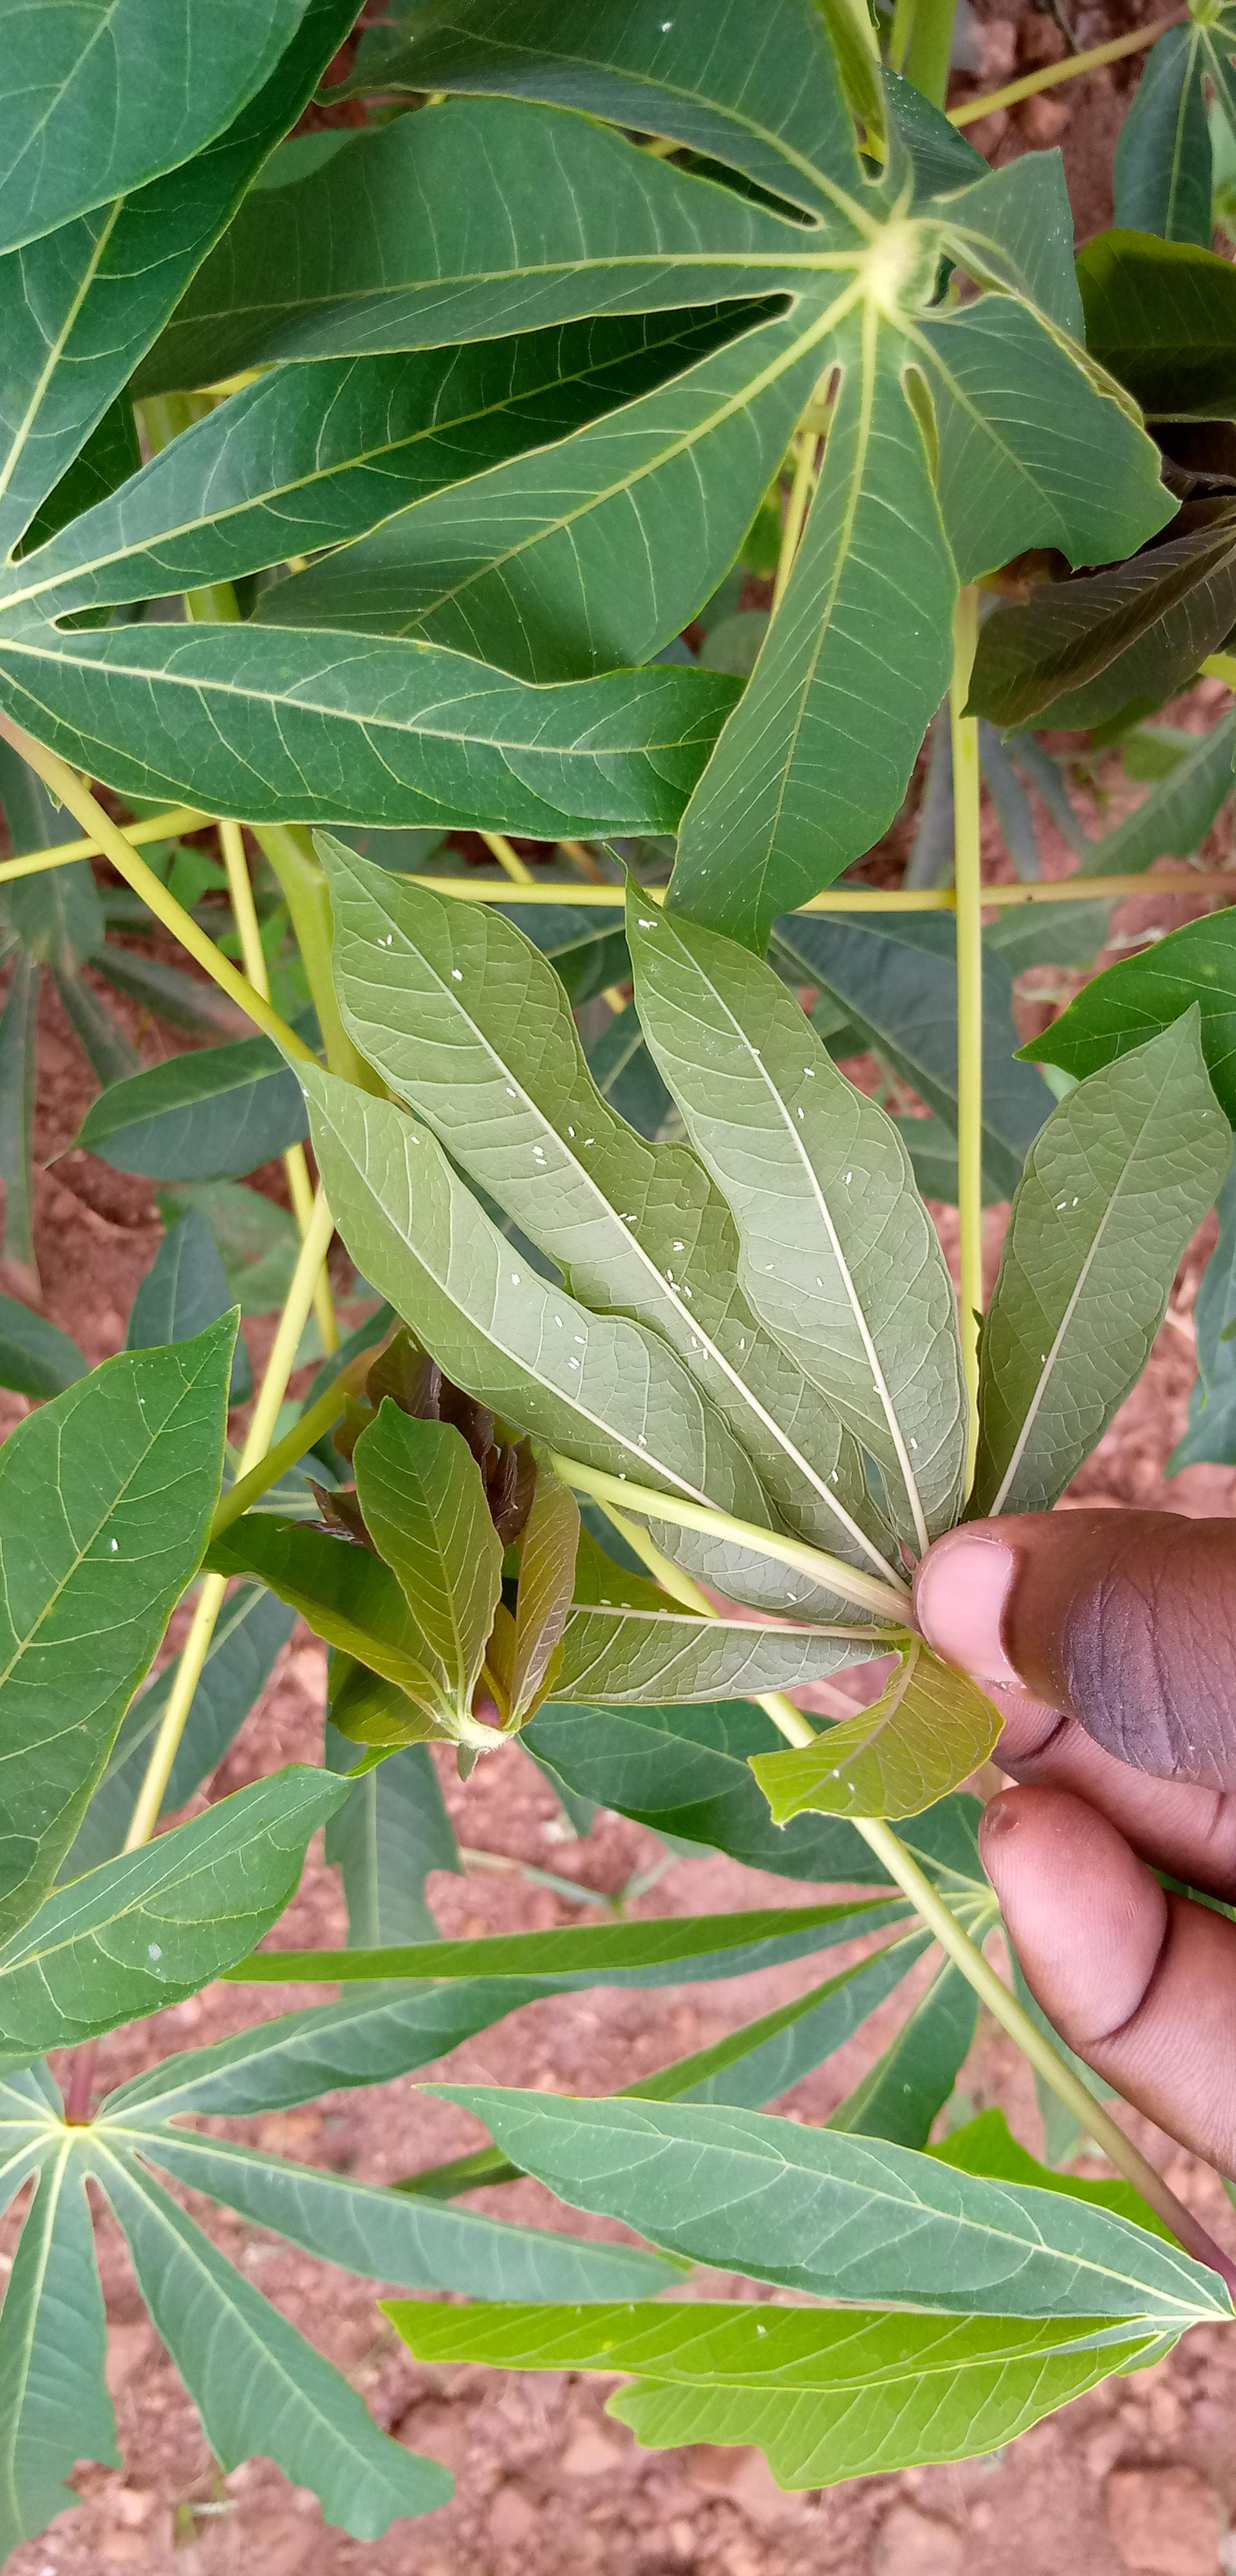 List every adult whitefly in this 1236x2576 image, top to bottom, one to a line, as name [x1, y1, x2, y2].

whitefly [636, 917, 651, 930]
whitefly [648, 919, 661, 928]
whitefly [387, 931, 396, 951]
whitefly [377, 937, 386, 948]
whitefly [449, 967, 469, 985]
whitefly [453, 967, 466, 980]
whitefly [749, 1046, 762, 1056]
whitefly [801, 1065, 818, 1077]
whitefly [503, 1086, 520, 1101]
whitefly [301, 1087, 312, 1099]
whitefly [794, 1104, 807, 1122]
whitefly [566, 1123, 578, 1141]
whitefly [409, 1134, 422, 1146]
whitefly [582, 1136, 597, 1148]
whitefly [532, 1144, 545, 1153]
whitefly [529, 1148, 545, 1159]
whitefly [534, 1156, 548, 1168]
whitefly [840, 1168, 857, 1189]
whitefly [1070, 1194, 1081, 1210]
whitefly [1054, 1199, 1068, 1214]
whitefly [618, 1212, 628, 1220]
whitefly [626, 1214, 639, 1224]
whitefly [672, 1240, 686, 1247]
whitefly [671, 1245, 685, 1253]
whitefly [762, 1262, 777, 1271]
whitefly [666, 1267, 678, 1281]
whitefly [509, 1271, 519, 1287]
whitefly [515, 1273, 523, 1285]
whitefly [814, 1274, 827, 1290]
whitefly [668, 1281, 682, 1293]
whitefly [682, 1283, 695, 1300]
whitefly [552, 1313, 565, 1329]
whitefly [689, 1333, 700, 1349]
whitefly [572, 1334, 590, 1346]
whitefly [736, 1334, 748, 1353]
whitefly [700, 1345, 711, 1362]
whitefly [1038, 1352, 1049, 1365]
whitefly [568, 1356, 582, 1368]
whitefly [566, 1361, 577, 1371]
whitefly [871, 1384, 886, 1396]
whitefly [636, 1432, 650, 1447]
whitefly [908, 1435, 922, 1453]
whitefly [830, 1468, 843, 1483]
whitefly [616, 1470, 630, 1481]
whitefly [511, 1503, 520, 1511]
whitefly [104, 1532, 129, 1556]
whitefly [784, 1590, 799, 1603]
whitefly [599, 1597, 612, 1607]
whitefly [619, 1601, 632, 1610]
whitefly [657, 1607, 670, 1614]
whitefly [831, 1766, 842, 1780]
whitefly [846, 1780, 859, 1793]